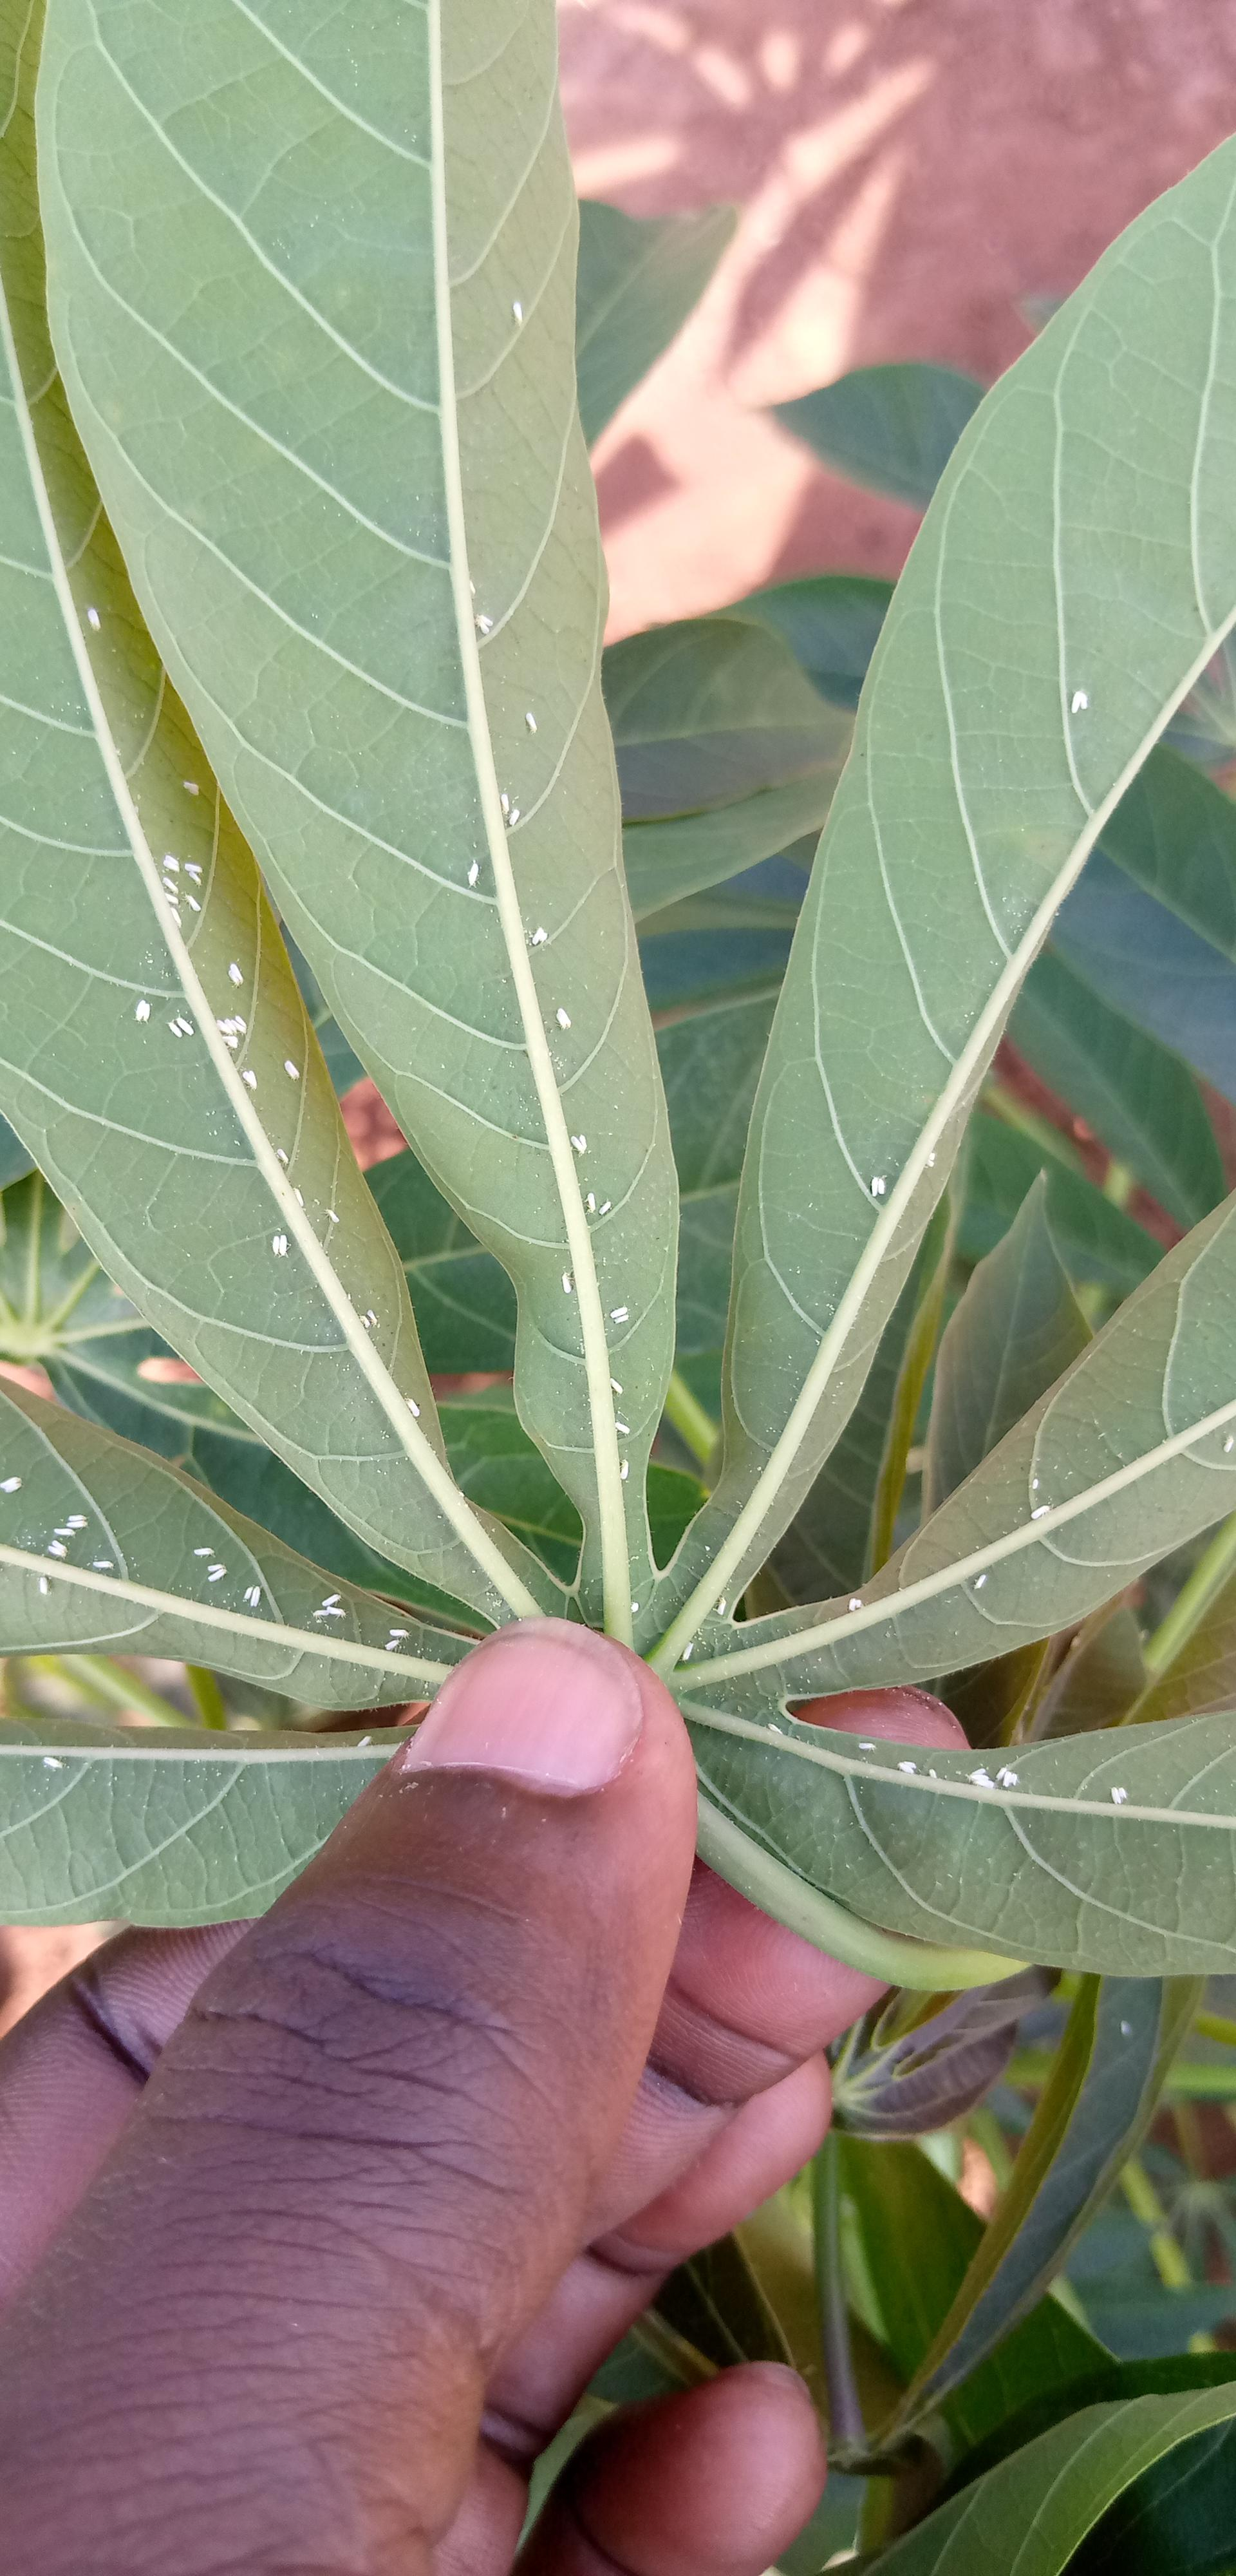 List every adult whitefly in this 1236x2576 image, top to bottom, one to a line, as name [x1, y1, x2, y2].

whitefly [510, 301, 525, 328]
whitefly [86, 605, 103, 634]
whitefly [476, 614, 494, 628]
whitefly [475, 617, 491, 636]
whitefly [1070, 690, 1081, 715]
whitefly [1081, 691, 1088, 712]
whitefly [524, 710, 539, 734]
whitefly [182, 779, 201, 790]
whitefly [499, 792, 510, 815]
whitefly [508, 808, 521, 828]
whitefly [164, 854, 182, 866]
whitefly [162, 859, 180, 875]
whitefly [465, 859, 483, 888]
whitefly [183, 862, 203, 873]
whitefly [187, 871, 203, 887]
whitefly [162, 876, 180, 895]
whitefly [165, 891, 180, 905]
whitefly [183, 893, 203, 913]
whitefly [170, 906, 183, 928]
whitefly [530, 926, 543, 946]
whitefly [540, 931, 548, 943]
whitefly [230, 963, 246, 986]
whitefly [227, 970, 240, 987]
whitefly [134, 999, 146, 1022]
whitefly [143, 1002, 152, 1023]
whitefly [557, 1007, 572, 1030]
whitefly [556, 1012, 566, 1031]
whitefly [176, 1015, 197, 1037]
whitefly [235, 1015, 248, 1028]
whitefly [224, 1019, 237, 1034]
whitefly [230, 1019, 248, 1036]
whitefly [167, 1020, 184, 1040]
whitefly [217, 1023, 234, 1036]
whitefly [223, 1034, 239, 1043]
whitefly [226, 1040, 238, 1051]
whitefly [287, 1060, 301, 1081]
whitefly [284, 1062, 295, 1082]
whitefly [241, 1068, 259, 1092]
whitefly [569, 1132, 588, 1156]
whitefly [276, 1147, 290, 1166]
whitefly [928, 1152, 937, 1162]
whitefly [925, 1159, 935, 1168]
whitefly [870, 1174, 879, 1199]
whitefly [878, 1177, 887, 1196]
whitefly [294, 1186, 304, 1208]
whitefly [585, 1192, 597, 1215]
whitefly [598, 1200, 612, 1217]
whitefly [323, 1207, 342, 1224]
whitefly [279, 1233, 290, 1258]
whitefly [272, 1234, 280, 1256]
whitefly [560, 1271, 575, 1295]
whitefly [608, 1305, 629, 1319]
whitefly [366, 1309, 379, 1325]
whitefly [359, 1312, 371, 1329]
whitefly [612, 1314, 630, 1325]
whitefly [608, 1376, 624, 1396]
whitefly [404, 1395, 423, 1419]
whitefly [614, 1420, 631, 1436]
whitefly [1221, 1435, 1235, 1455]
whitefly [619, 1457, 630, 1483]
whitefly [1, 1476, 22, 1490]
whitefly [5, 1482, 23, 1495]
whitefly [1029, 1503, 1051, 1521]
whitefly [67, 1513, 89, 1521]
whitefly [64, 1520, 89, 1529]
whitefly [51, 1526, 76, 1537]
whitefly [51, 1539, 69, 1553]
whitefly [46, 1545, 68, 1558]
whitefly [191, 1545, 217, 1557]
whitefly [91, 1558, 117, 1571]
whitefly [206, 1563, 226, 1574]
whitefly [207, 1567, 229, 1584]
whitefly [971, 1573, 988, 1591]
whitefly [38, 1574, 50, 1596]
whitefly [250, 1584, 262, 1608]
whitefly [242, 1584, 254, 1602]
whitefly [320, 1593, 342, 1607]
whitefly [714, 1595, 727, 1616]
whitefly [847, 1596, 856, 1612]
whitefly [856, 1598, 863, 1609]
whitefly [630, 1600, 640, 1615]
whitefly [326, 1605, 348, 1619]
whitefly [311, 1608, 329, 1619]
whitefly [388, 1627, 413, 1638]
whitefly [382, 1638, 402, 1652]
whitefly [680, 1640, 695, 1663]
whitefly [765, 1721, 783, 1734]
whitefly [355, 1734, 373, 1747]
whitefly [857, 1741, 877, 1752]
whitefly [41, 1754, 64, 1771]
whitefly [903, 1759, 919, 1770]
whitefly [896, 1761, 914, 1776]
whitefly [994, 1766, 1007, 1781]
whitefly [970, 1766, 987, 1776]
whitefly [927, 1768, 937, 1779]
whitefly [1001, 1770, 1012, 1787]
whitefly [1009, 1772, 1018, 1786]
whitefly [966, 1774, 989, 1782]
whitefly [971, 1779, 995, 1789]
whitefly [1110, 1785, 1121, 1804]
whitefly [1118, 1785, 1127, 1799]